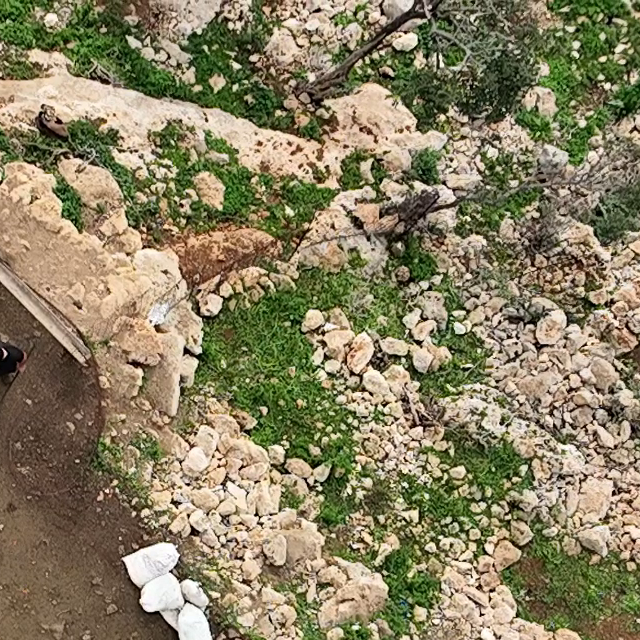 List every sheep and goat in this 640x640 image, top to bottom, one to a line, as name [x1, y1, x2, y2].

None